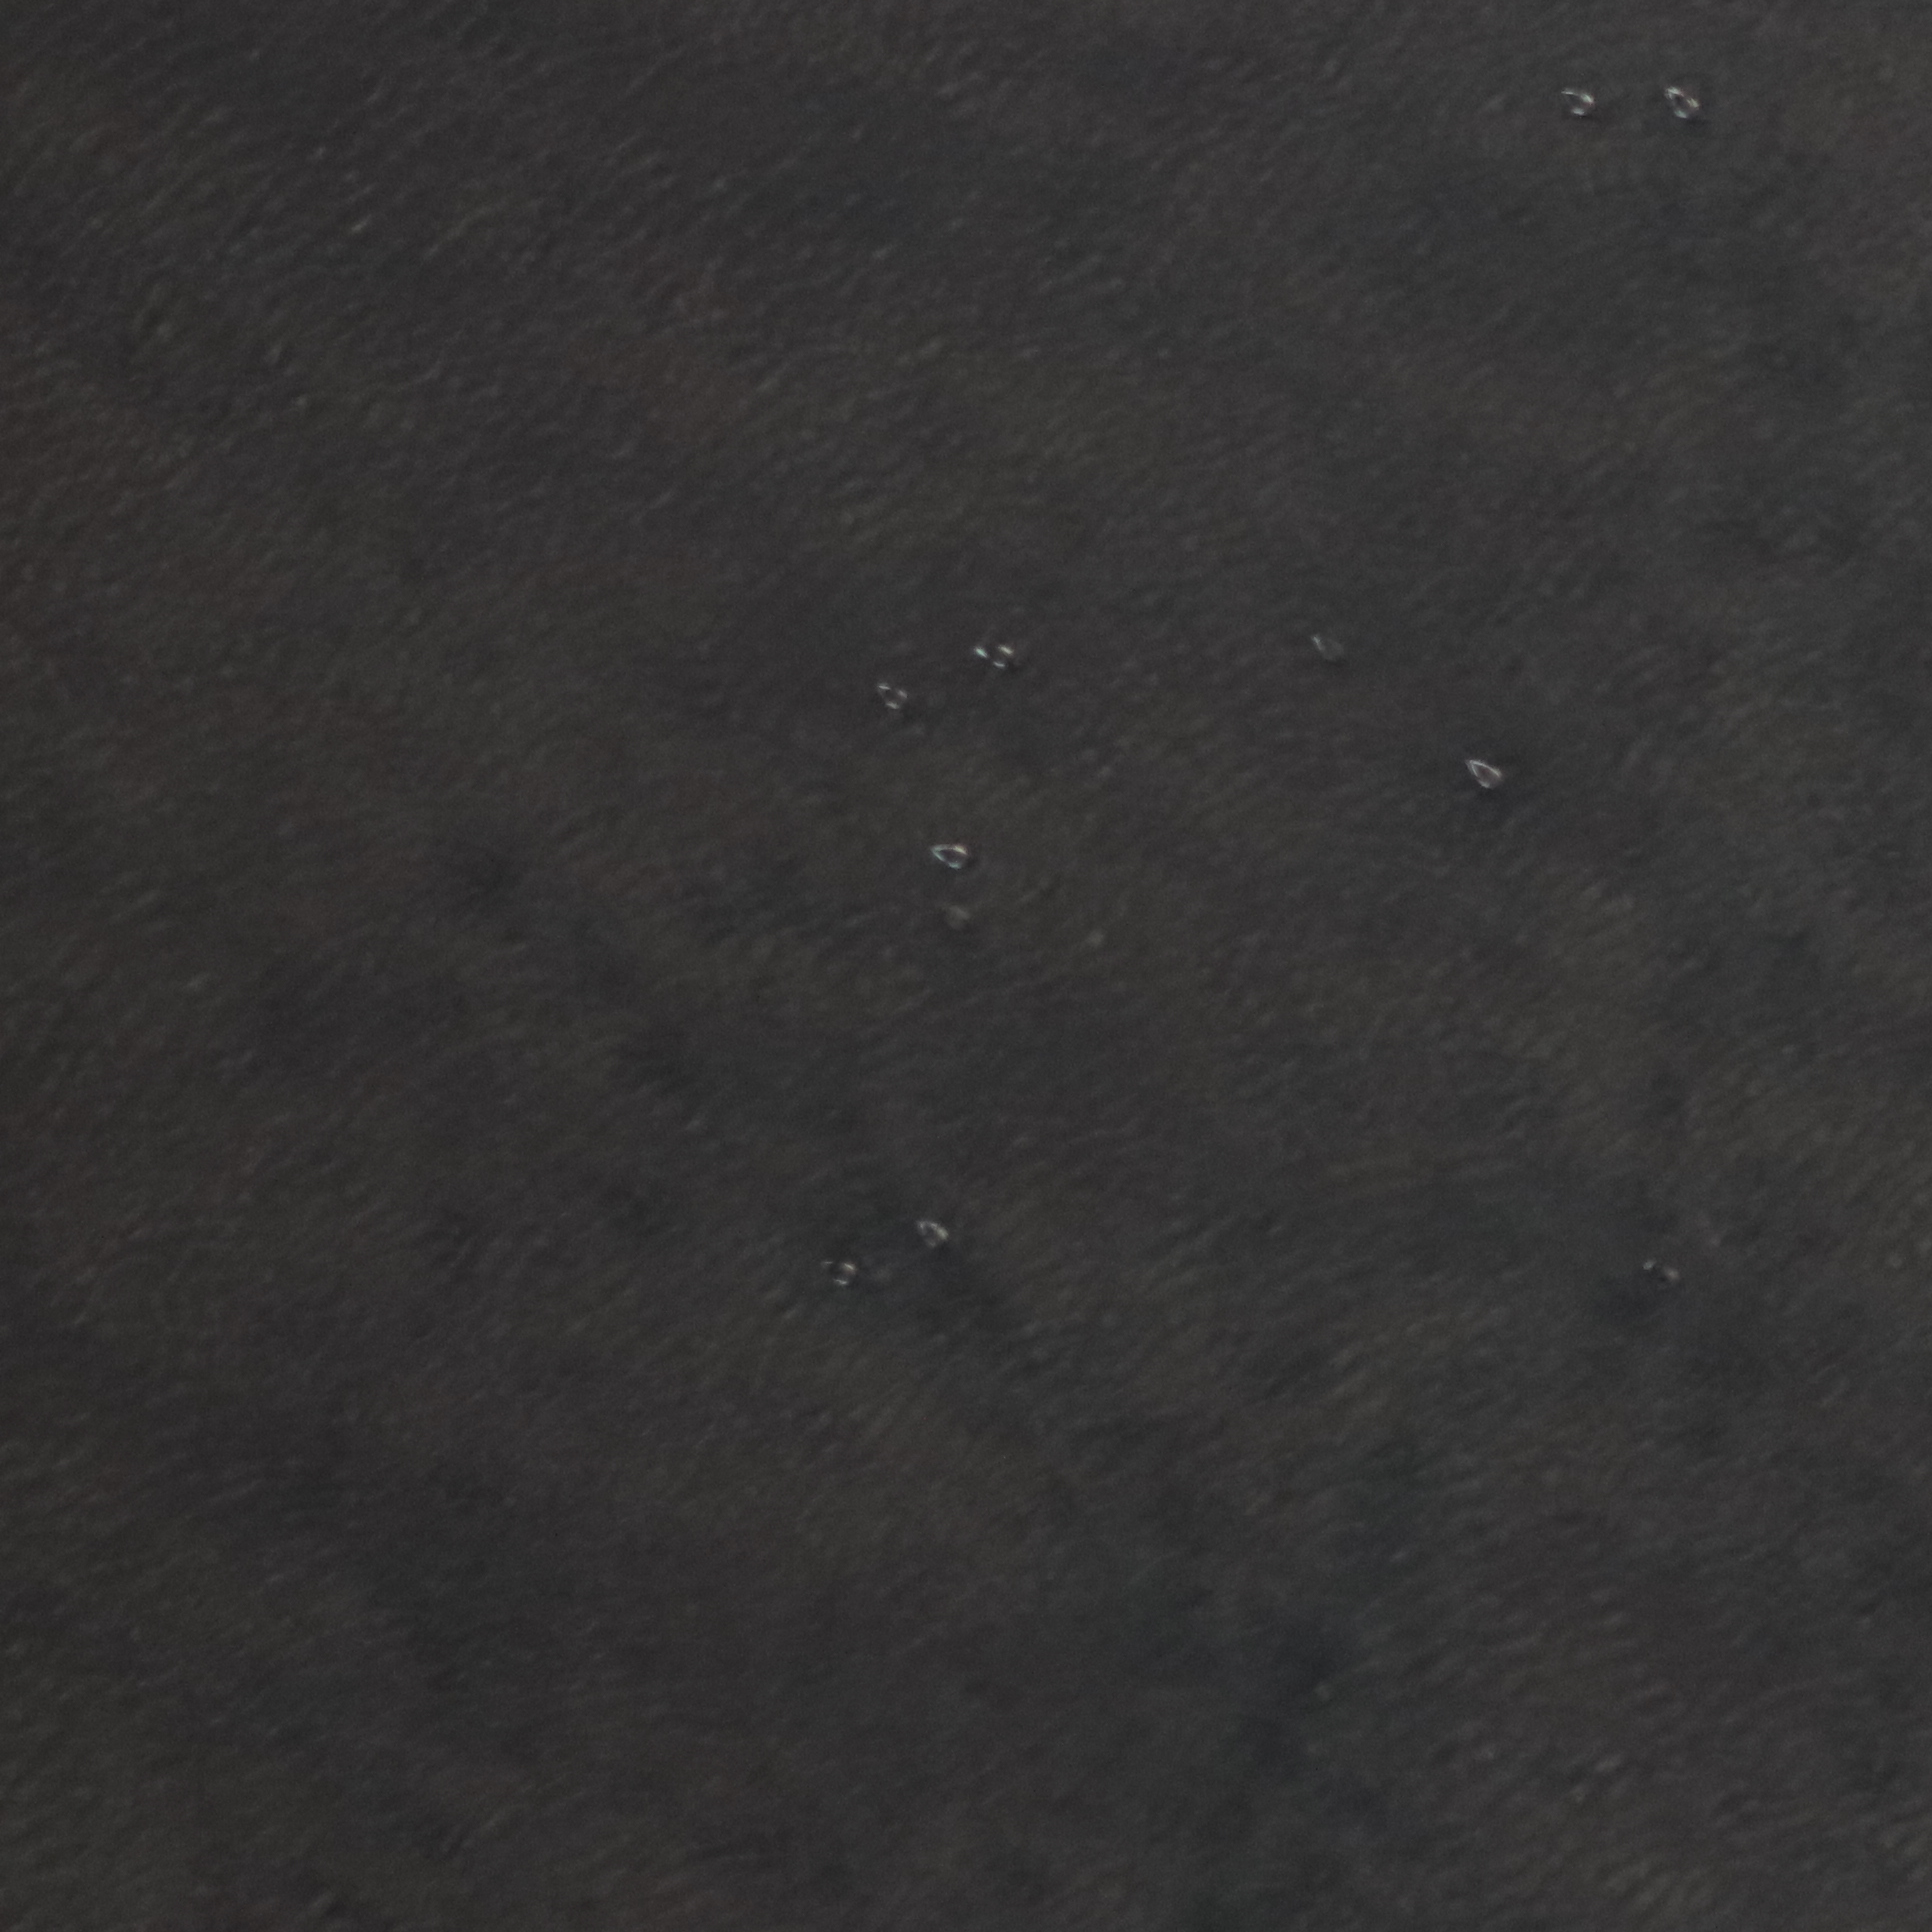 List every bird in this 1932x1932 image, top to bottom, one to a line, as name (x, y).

brant (1578, 98)
brant (1685, 105)
brant (1330, 646)
brant (995, 656)
brant (896, 702)
brant (1486, 776)
brant (954, 857)
brant (956, 913)
brant (934, 1238)
brant (844, 1272)
brant (1660, 1277)